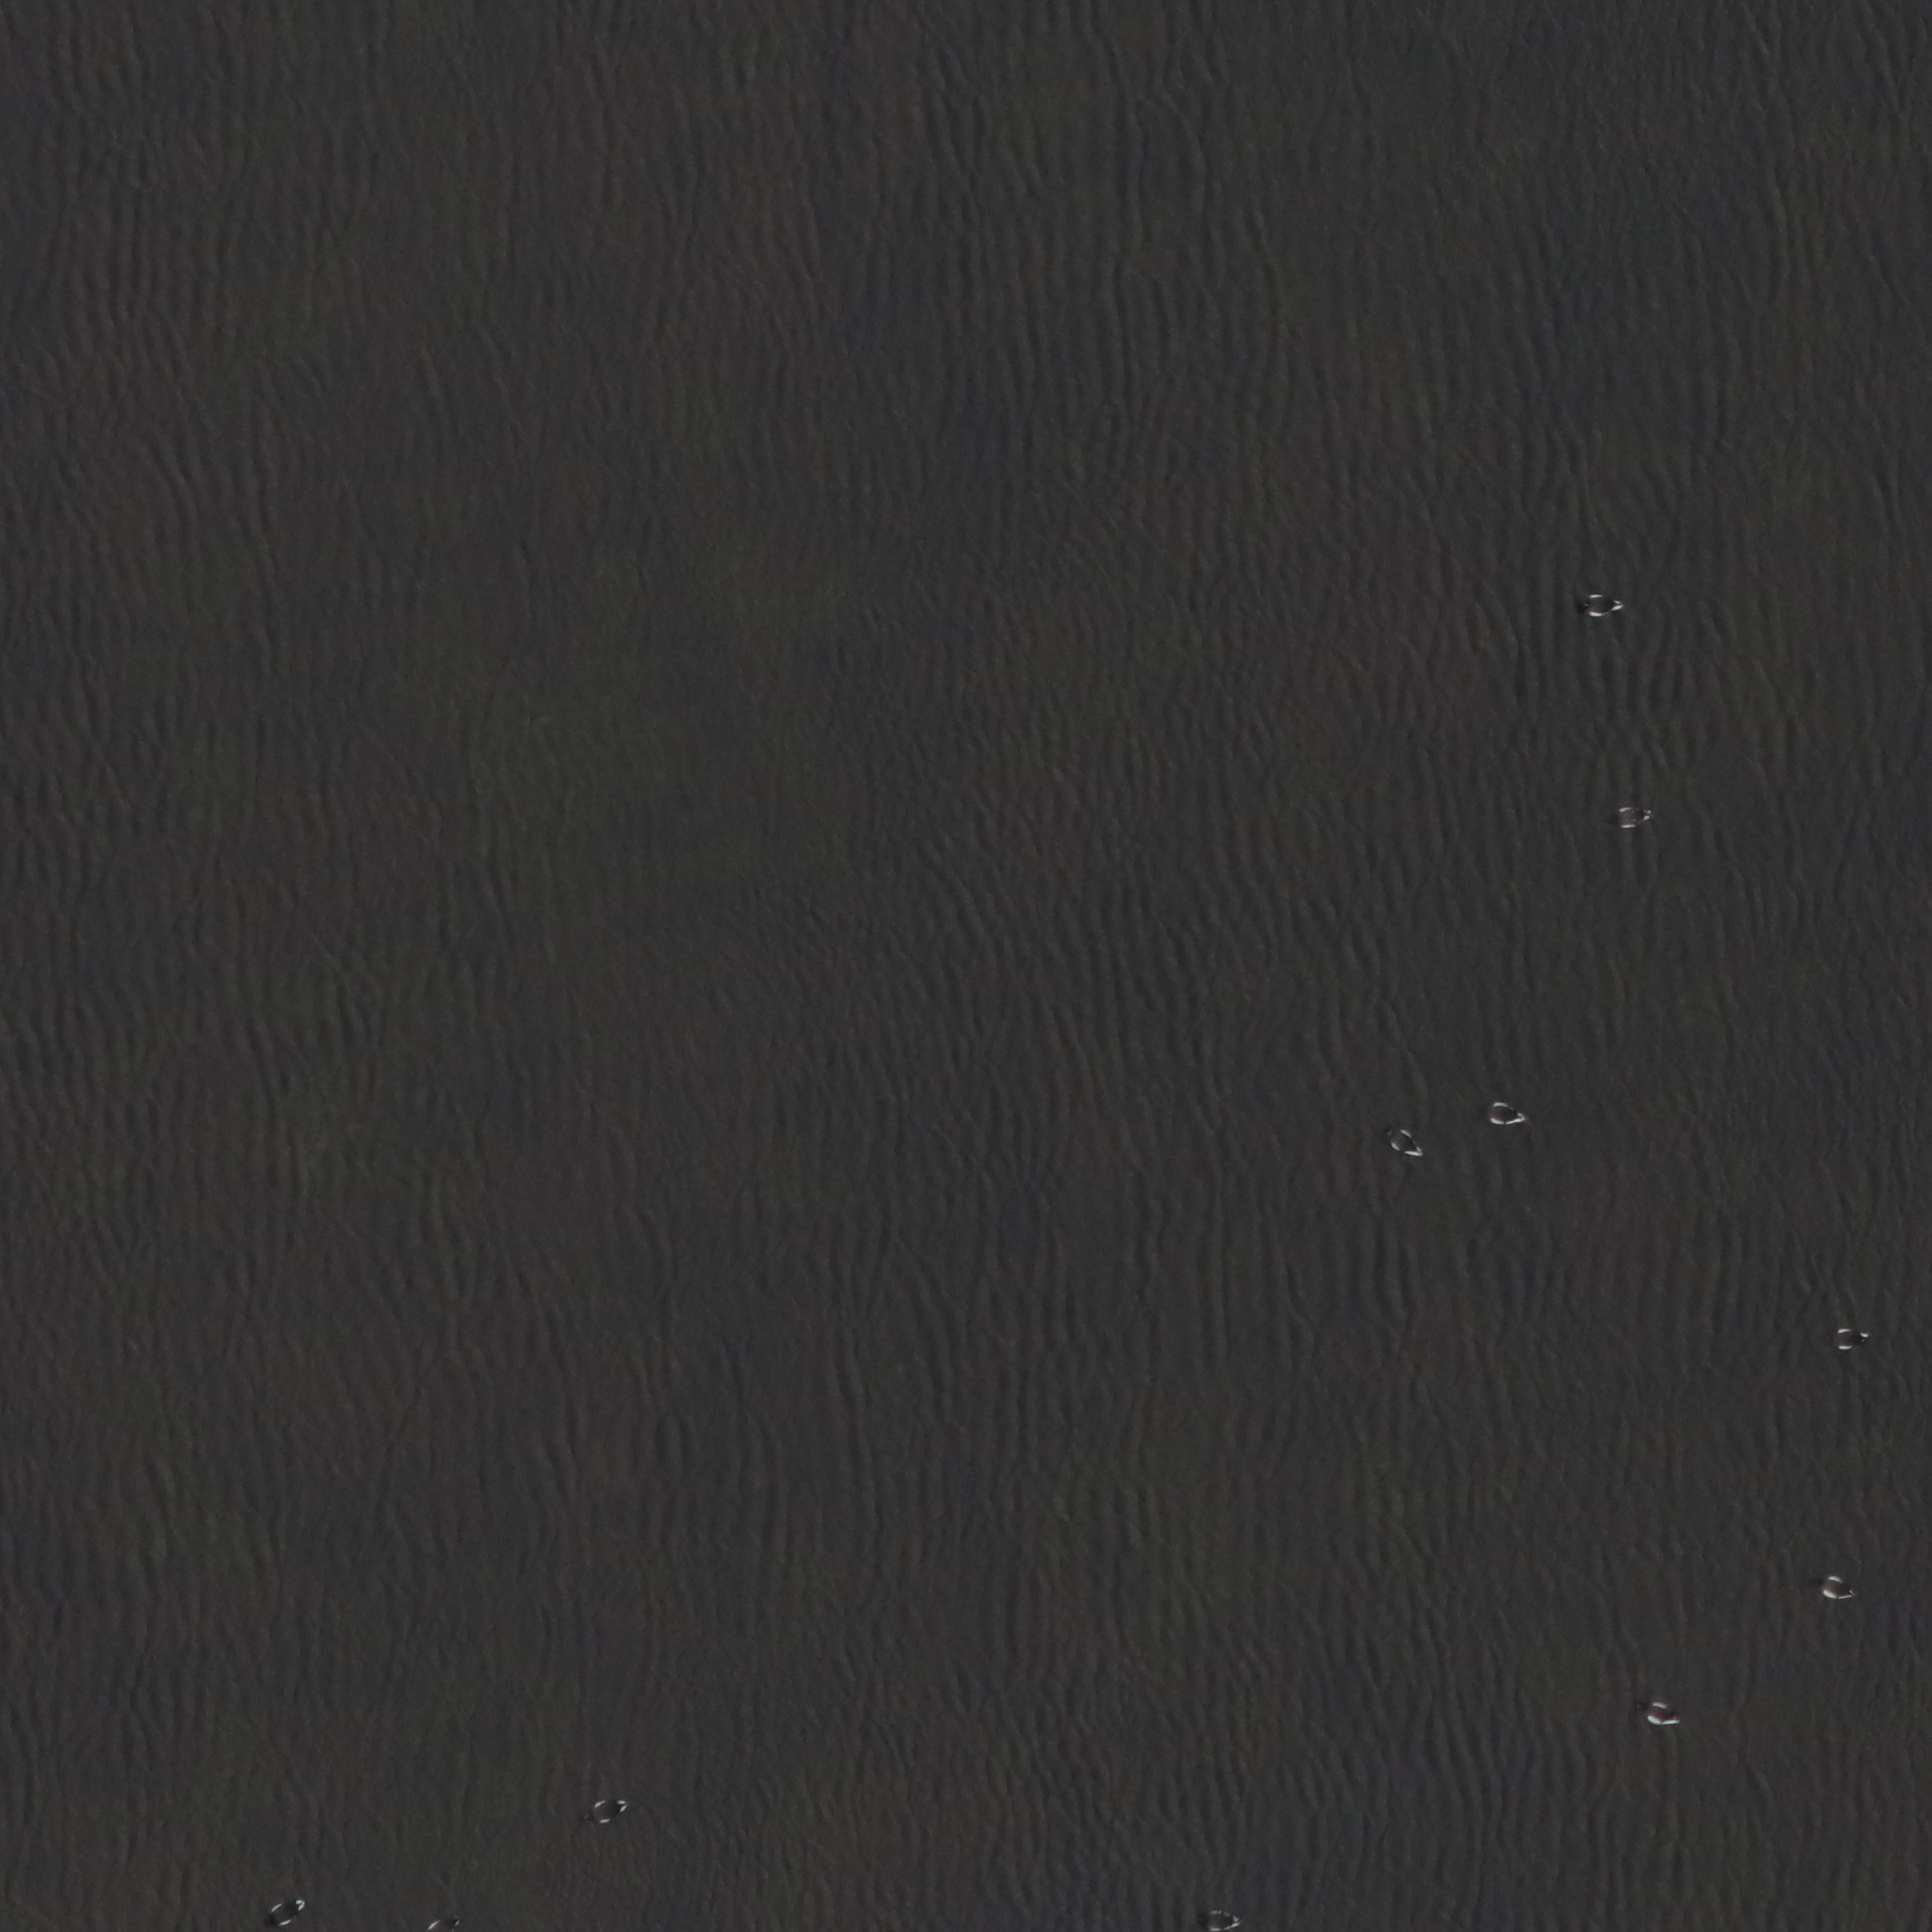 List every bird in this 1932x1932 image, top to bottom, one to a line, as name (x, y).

brant (1597, 605)
brant (1630, 817)
brant (1502, 1111)
brant (1402, 1142)
brant (1851, 1334)
brant (1835, 1586)
brant (1659, 1714)
brant (605, 1809)
brant (284, 1912)
brant (1216, 1922)
brant (441, 1930)